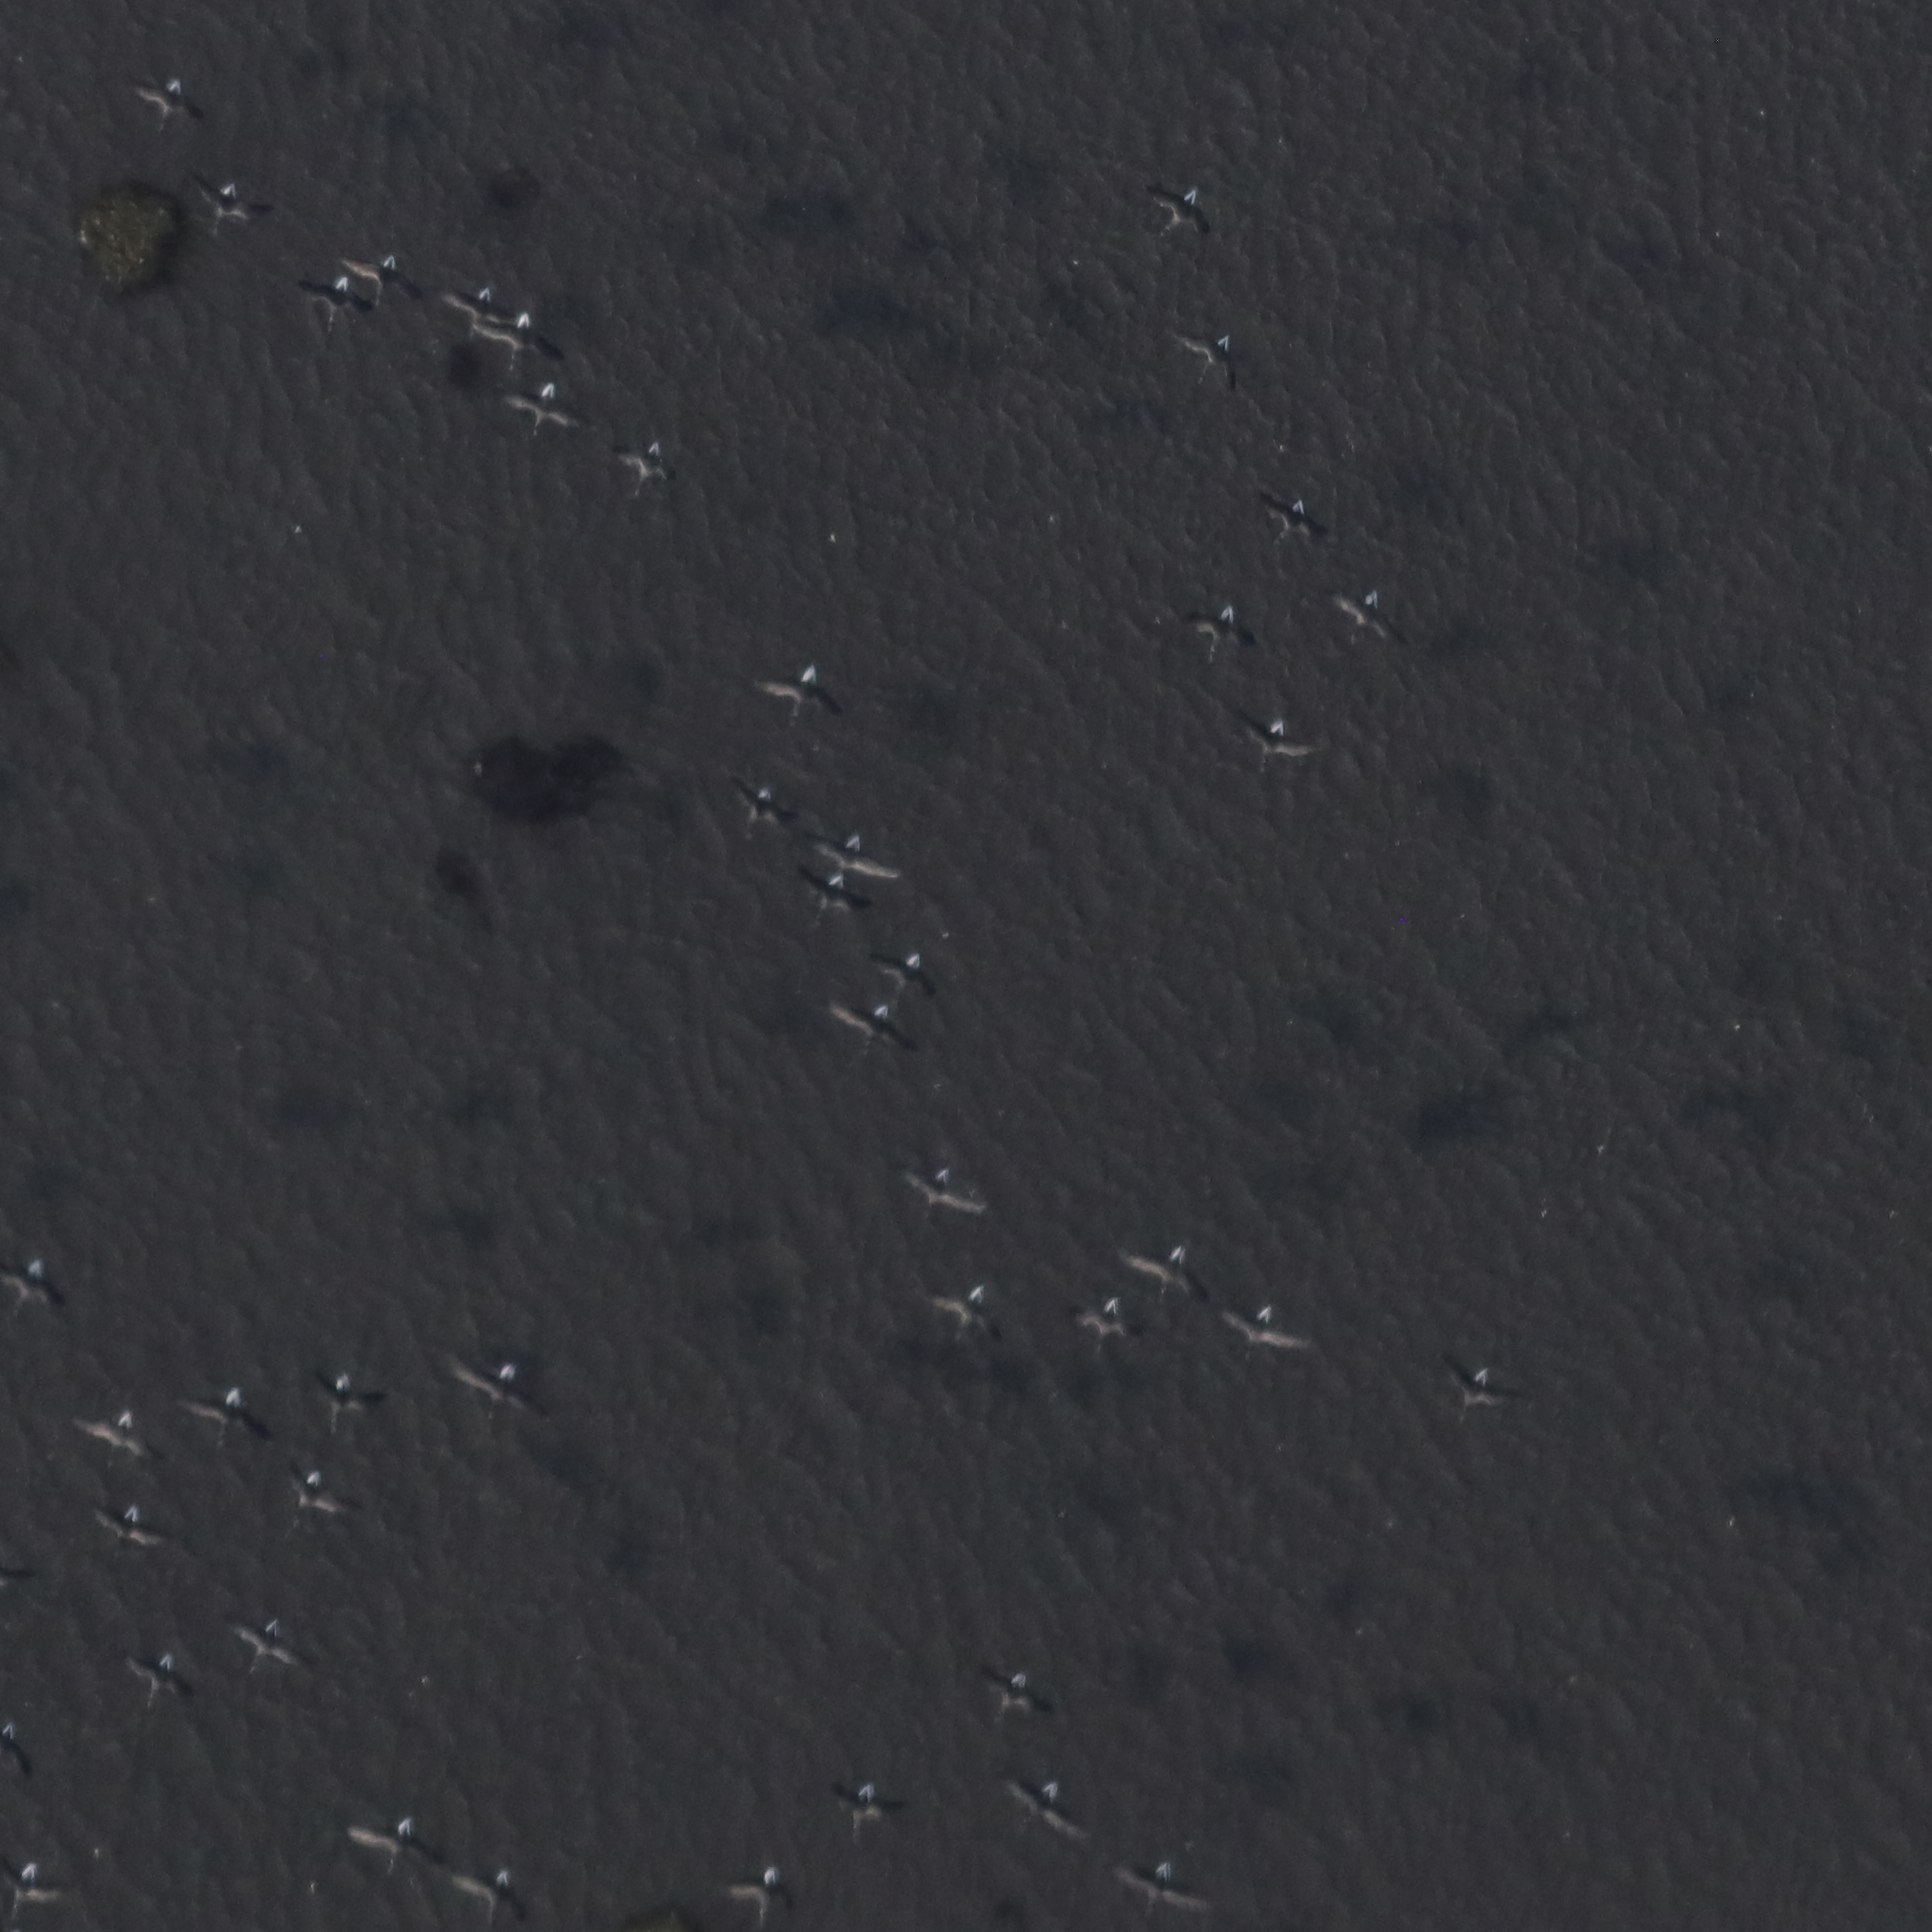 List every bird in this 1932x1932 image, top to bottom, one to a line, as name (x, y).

brant (169, 99)
brant (226, 203)
brant (1183, 210)
brant (382, 275)
brant (337, 300)
brant (480, 306)
brant (525, 338)
brant (1218, 357)
brant (547, 409)
brant (650, 463)
brant (1293, 516)
brant (1368, 612)
brant (1221, 626)
brant (803, 689)
brant (1271, 741)
brant (758, 808)
brant (849, 856)
brant (830, 893)
brant (910, 973)
brant (873, 1029)
brant (937, 1193)
brant (1170, 1275)
brant (29, 1283)
brant (969, 1309)
brant (1106, 1327)
brant (1257, 1330)
brant (497, 1383)
brant (1475, 1393)
brant (341, 1397)
brant (225, 1420)
brant (119, 1440)
brant (311, 1492)
brant (125, 1528)
brant (260, 1642)
brant (160, 1675)
brant (1014, 1691)
brant (3, 1746)
brant (1041, 1805)
brant (862, 1807)
brant (401, 1844)
brant (20, 1888)
brant (1159, 1888)
brant (767, 1891)
brant (499, 1893)